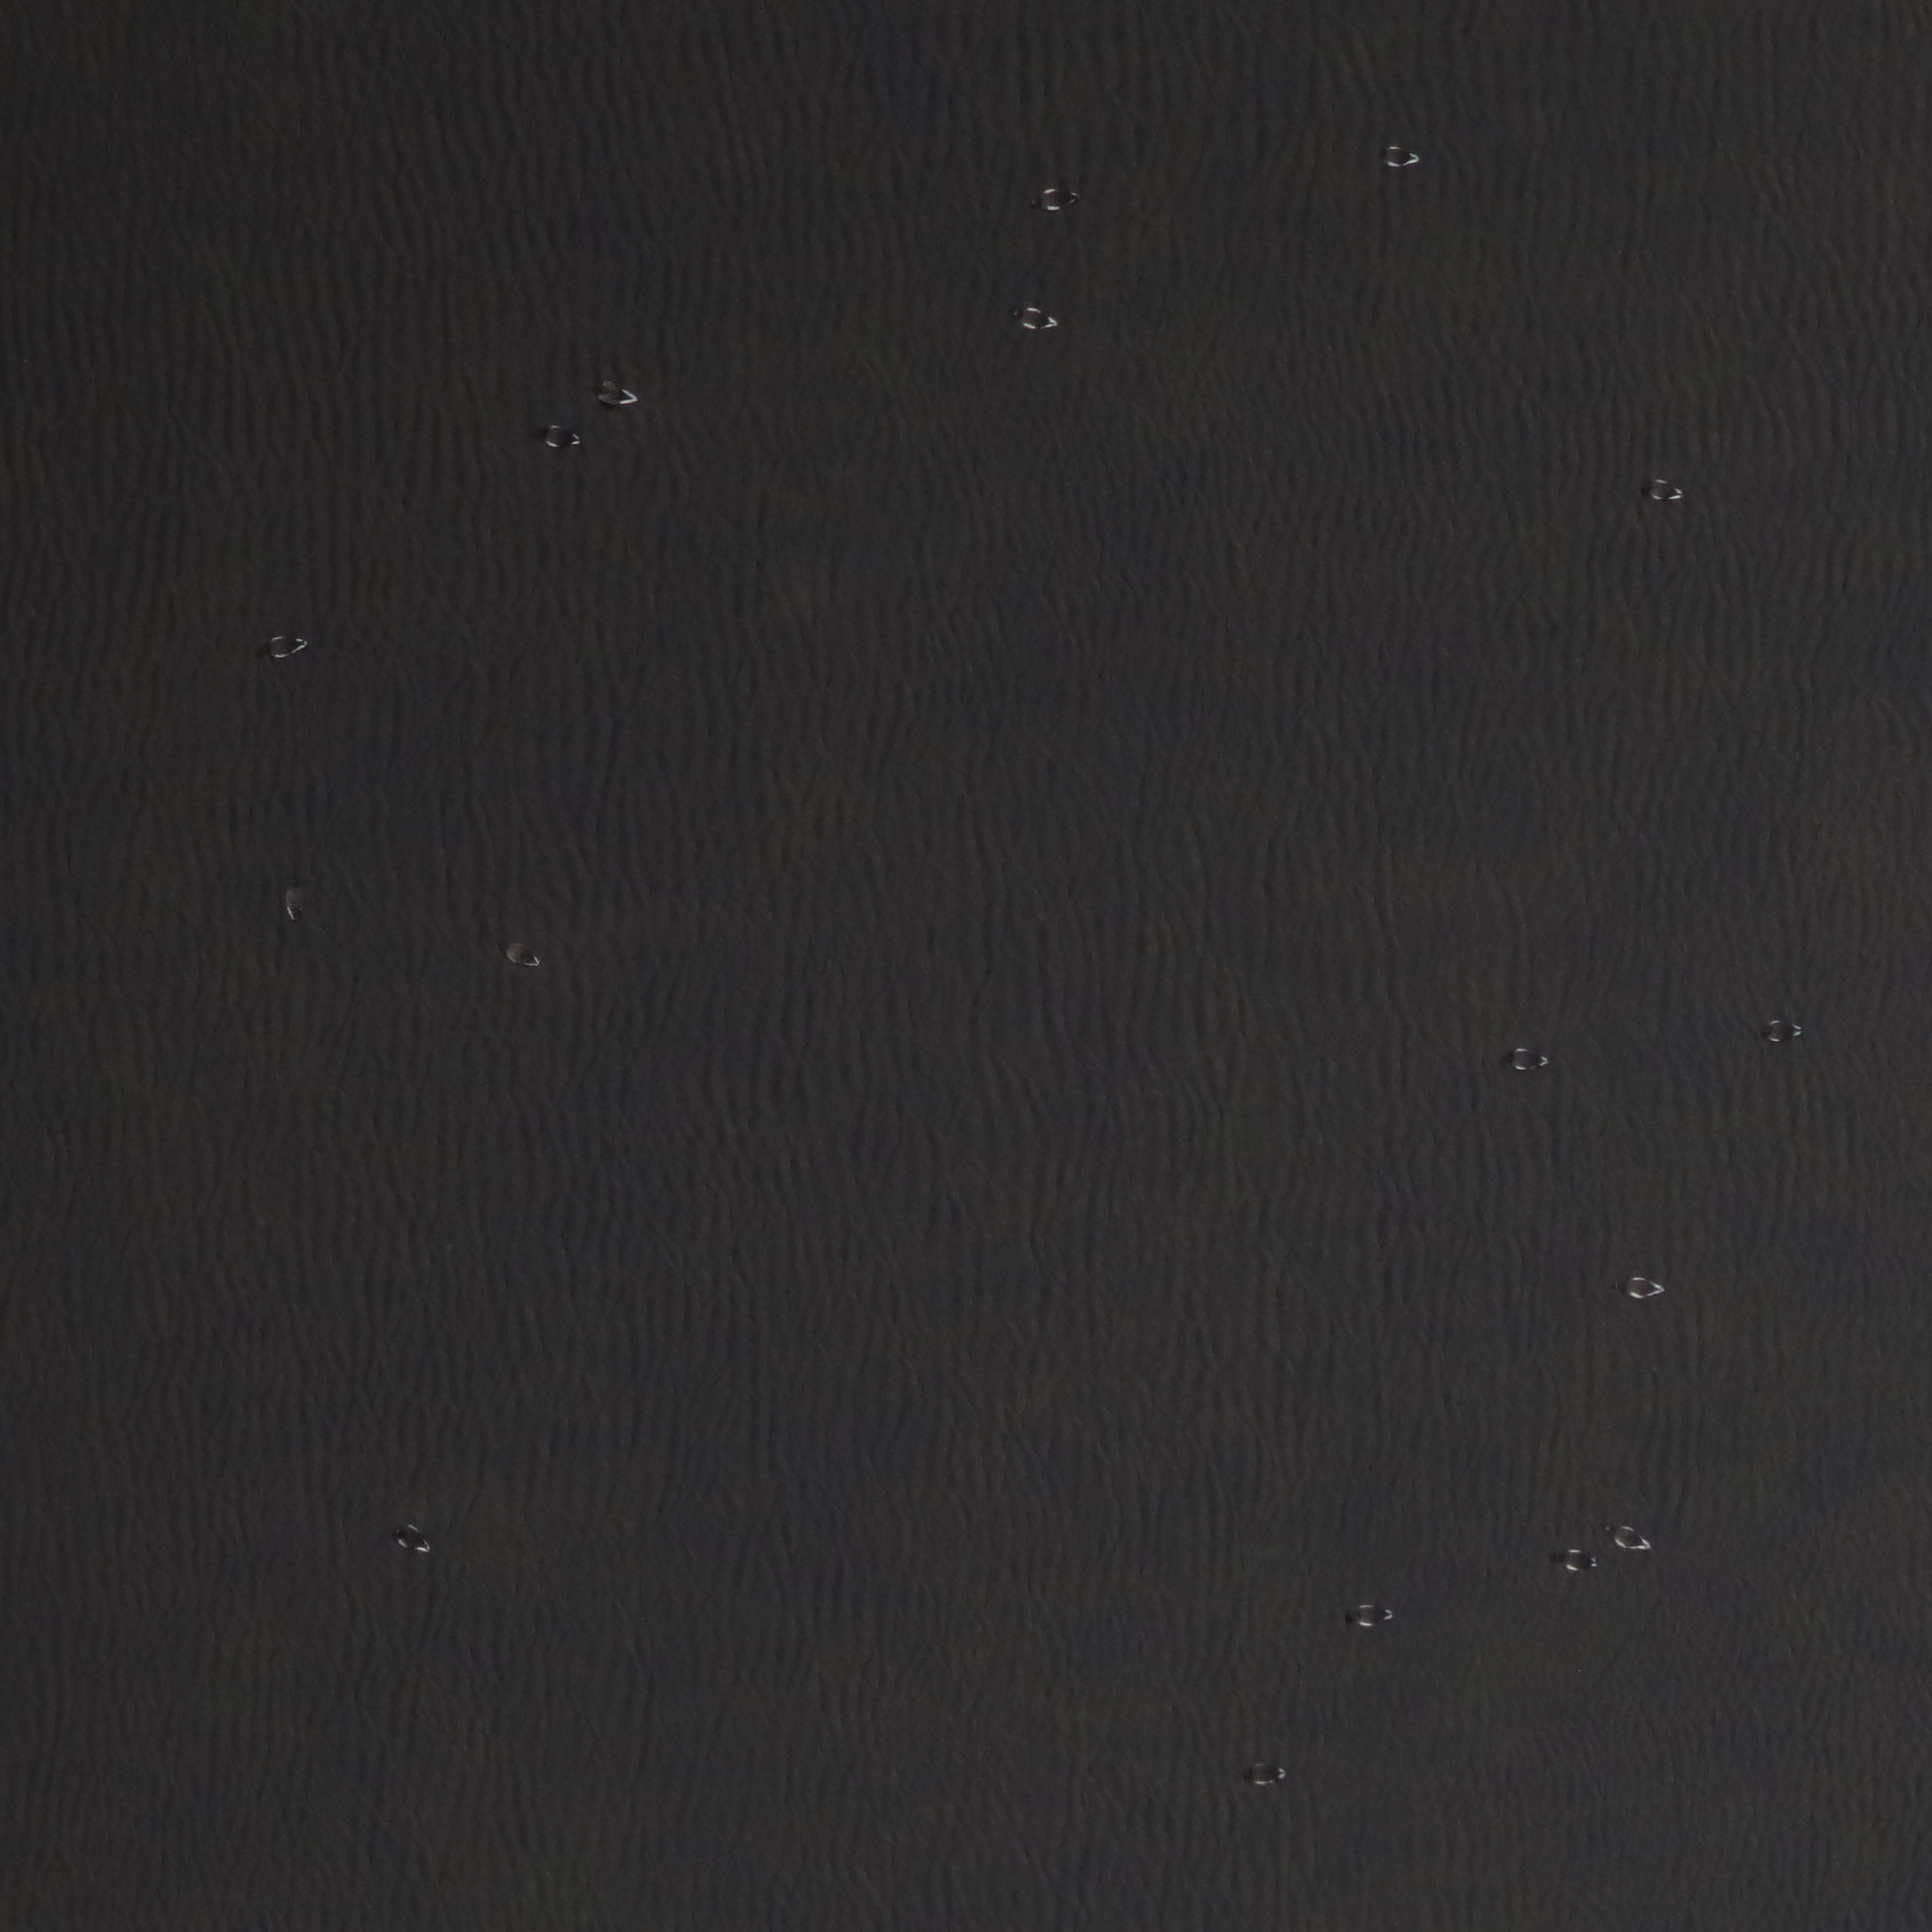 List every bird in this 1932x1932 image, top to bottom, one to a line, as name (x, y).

brant (1398, 157)
brant (1057, 196)
brant (1034, 318)
brant (615, 396)
brant (558, 436)
brant (1662, 491)
brant (284, 646)
brant (293, 900)
brant (520, 952)
brant (1782, 1029)
brant (1525, 1058)
brant (1641, 1288)
brant (412, 1534)
brant (1624, 1534)
brant (1575, 1559)
brant (1367, 1615)
brant (1263, 1772)